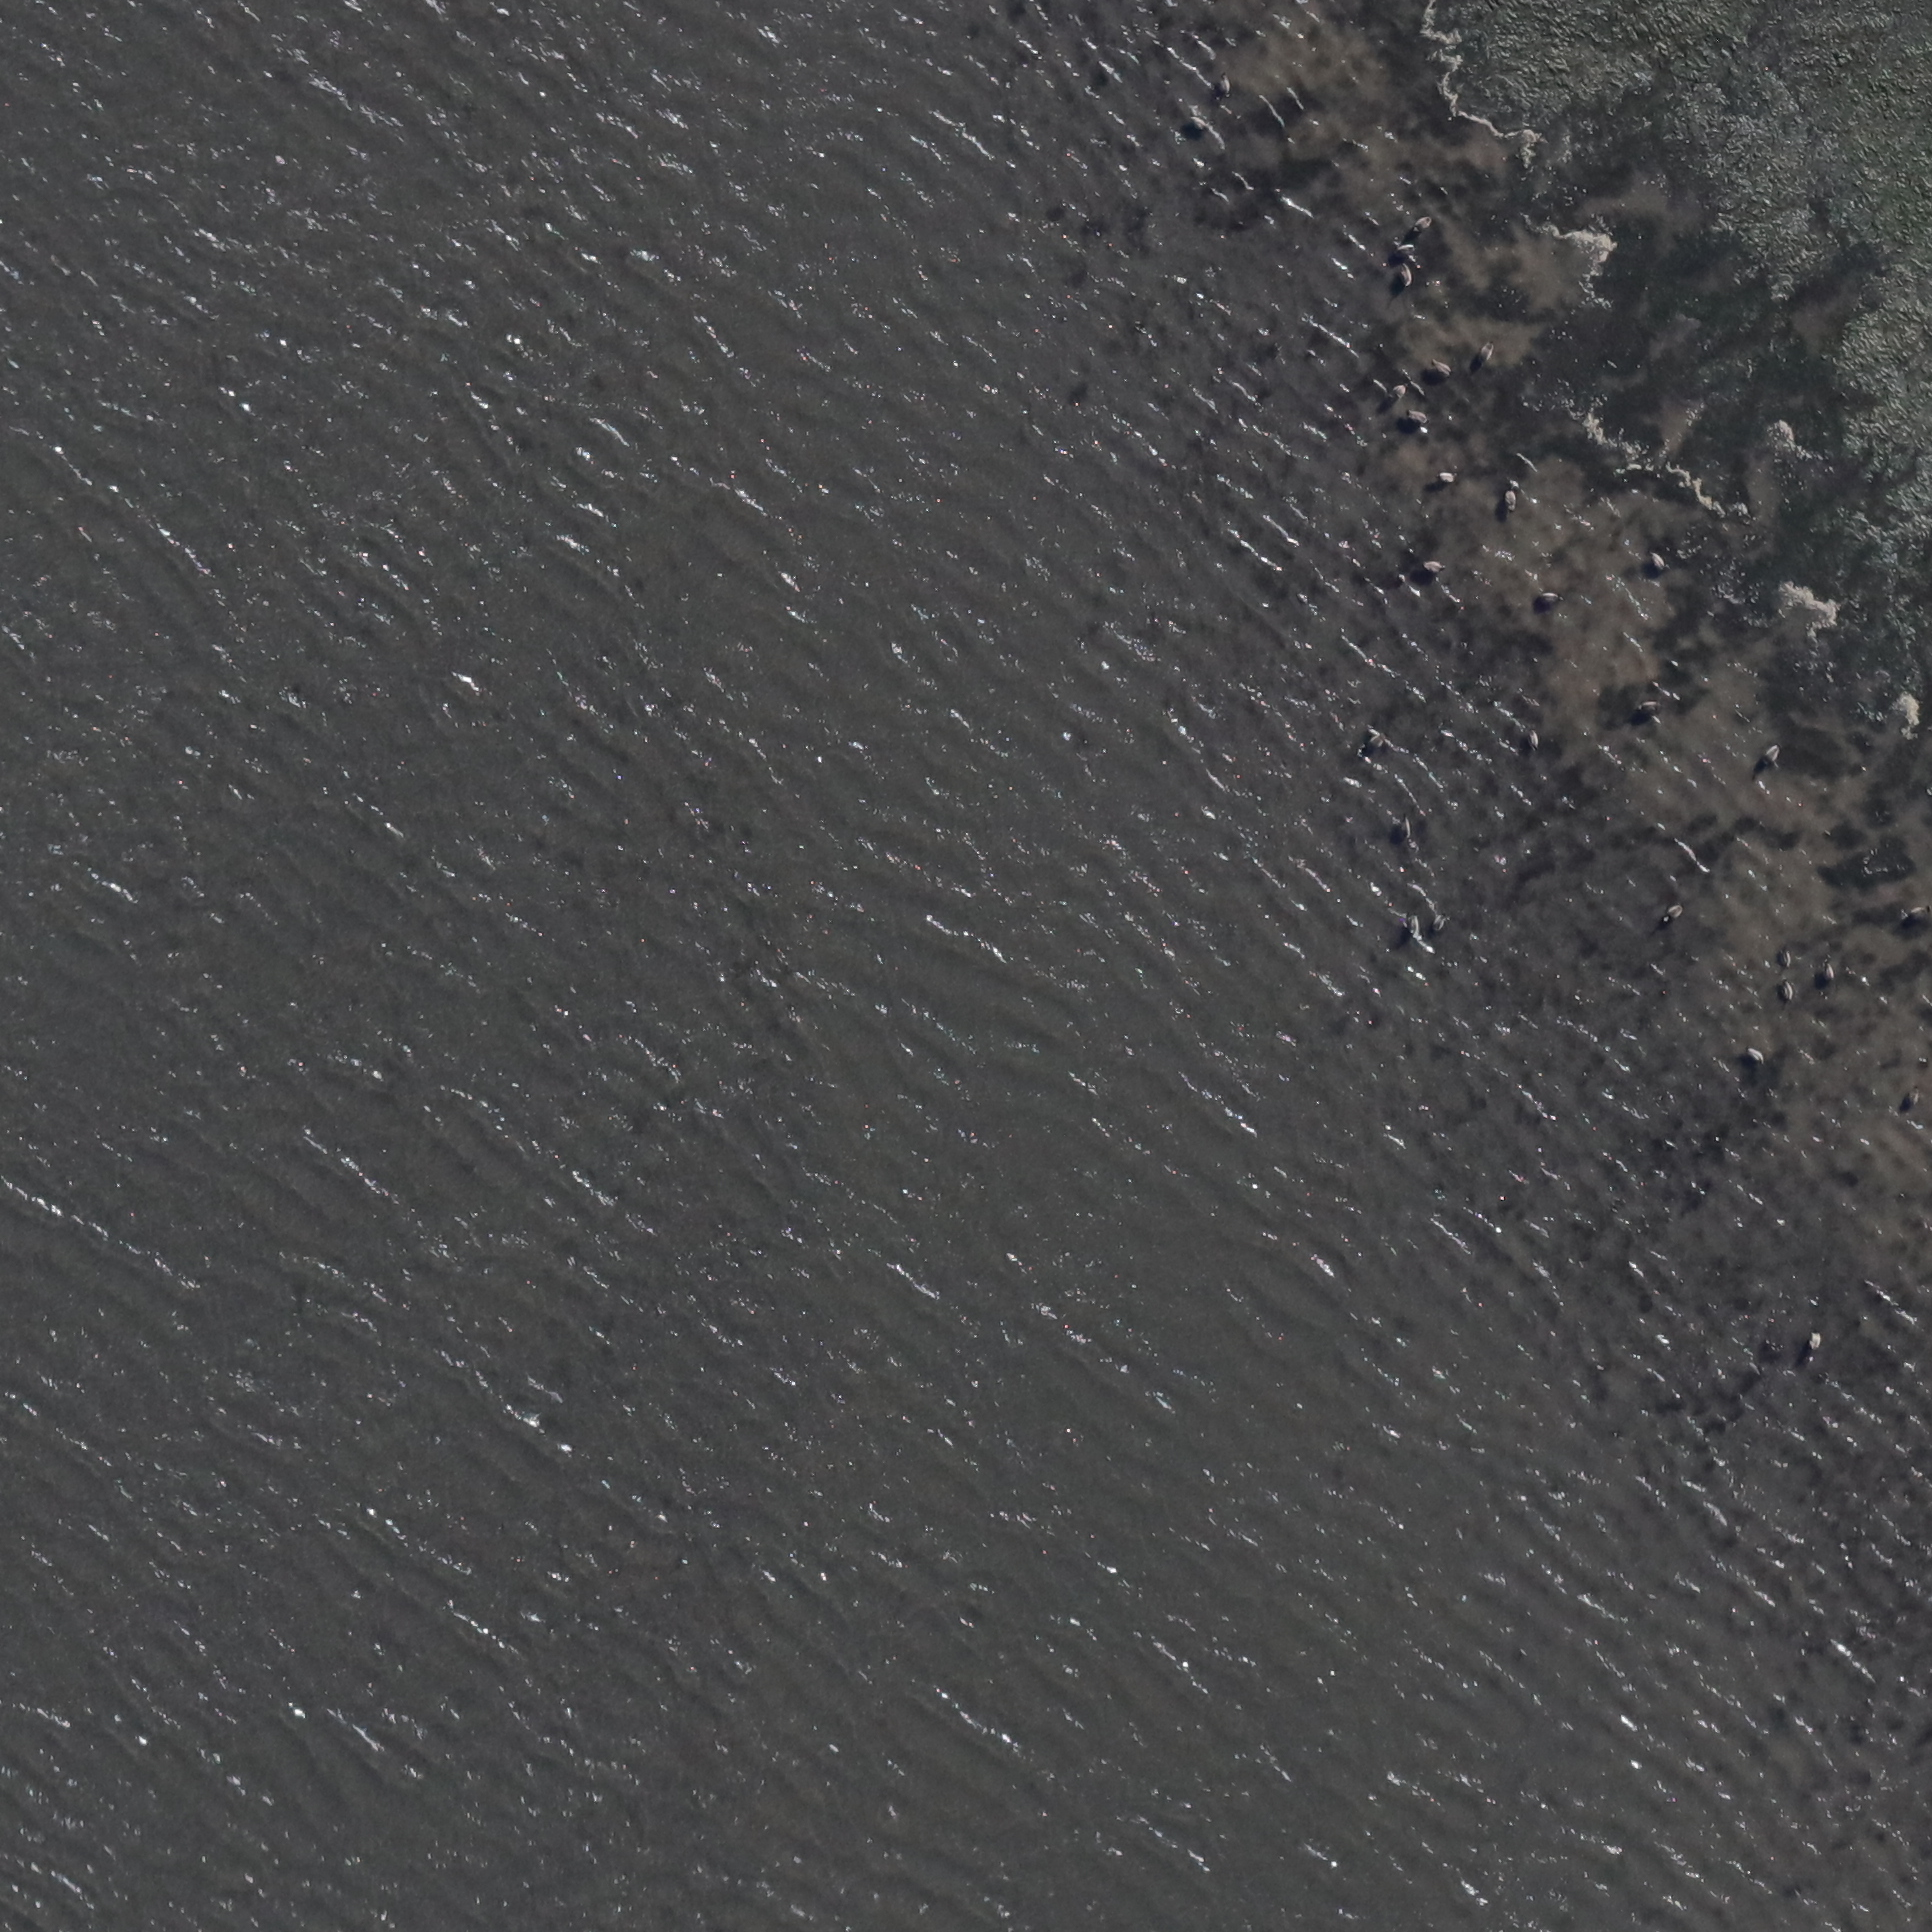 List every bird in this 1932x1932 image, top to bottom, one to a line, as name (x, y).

Canada goose (1223, 84)
Canada goose (1199, 123)
Canada goose (1422, 226)
Canada goose (1405, 249)
Canada goose (1405, 274)
Canada goose (1486, 354)
Canada goose (1443, 371)
Canada goose (1397, 392)
Canada goose (1417, 417)
Canada goose (1449, 479)
Canada goose (1510, 500)
Canada goose (1659, 562)
Canada goose (1436, 567)
Canada goose (1549, 598)
Canada goose (1651, 707)
Canada goose (1377, 742)
Canada goose (1533, 742)
Canada goose (1772, 756)
Canada goose (1405, 828)
Canada goose (1677, 910)
Canada goose (1917, 913)
Canada goose (1439, 922)
Canada goose (1414, 927)
Canada goose (1786, 959)
Canada goose (1830, 971)
Canada goose (1786, 989)
Canada goose (1754, 1054)
Canada goose (1912, 1096)
Canada goose (1813, 1339)